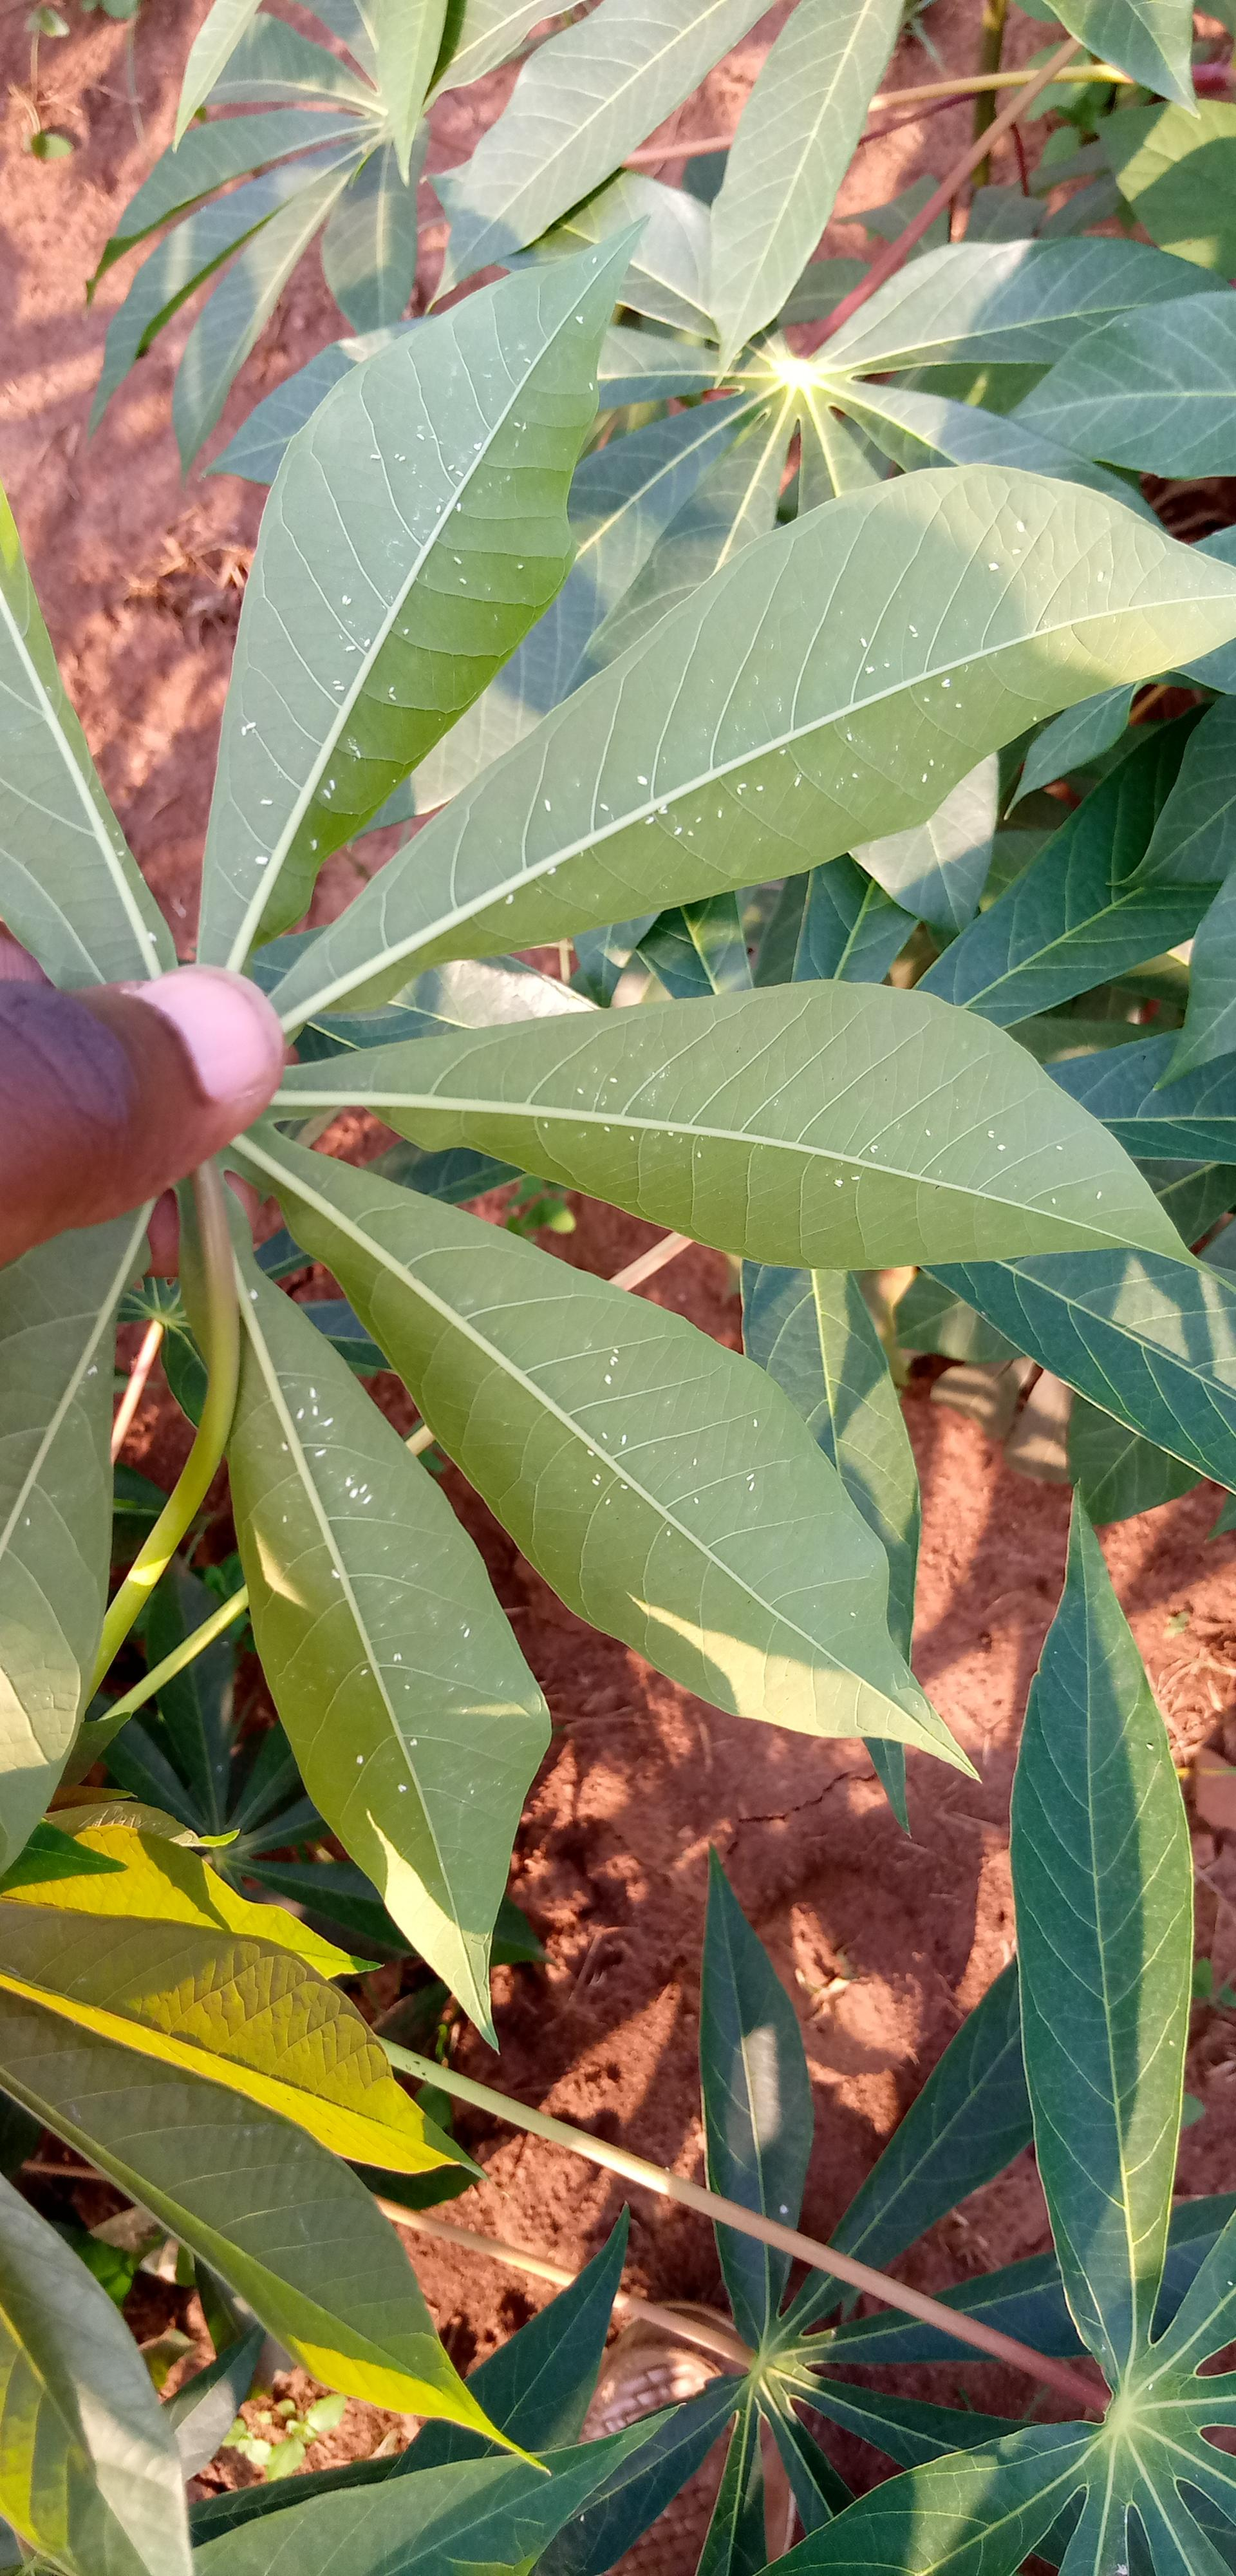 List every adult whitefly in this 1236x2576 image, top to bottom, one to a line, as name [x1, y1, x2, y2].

whitefly [590, 256, 599, 264]
whitefly [574, 314, 585, 325]
whitefly [523, 357, 532, 365]
whitefly [588, 381, 595, 392]
whitefly [513, 421, 521, 428]
whitefly [521, 421, 528, 433]
whitefly [415, 432, 426, 441]
whitefly [473, 440, 483, 451]
whitefly [369, 453, 382, 460]
whitefly [393, 453, 400, 459]
whitefly [398, 455, 406, 462]
whitefly [447, 463, 455, 471]
whitefly [454, 469, 465, 478]
whitefly [455, 502, 463, 514]
whitefly [435, 503, 442, 514]
whitefly [1015, 518, 1027, 535]
whitefly [1011, 548, 1022, 556]
whitefly [452, 555, 464, 565]
whitefly [988, 561, 1000, 572]
whitefly [516, 563, 525, 570]
whitefly [1096, 570, 1105, 583]
whitefly [458, 578, 467, 585]
whitefly [341, 594, 348, 605]
whitefly [346, 598, 352, 605]
whitefly [907, 623, 917, 633]
whitefly [402, 627, 411, 636]
whitefly [911, 632, 921, 639]
whitefly [859, 636, 868, 649]
whitefly [362, 638, 372, 648]
whitefly [343, 644, 357, 653]
whitefly [883, 662, 891, 669]
whitefly [863, 665, 877, 674]
whitefly [941, 678, 951, 690]
whitefly [332, 679, 342, 685]
whitefly [334, 685, 346, 692]
whitefly [388, 685, 396, 694]
whitefly [388, 693, 397, 702]
whitefly [922, 696, 931, 703]
whitefly [954, 703, 964, 710]
whitefly [1031, 715, 1038, 722]
whitefly [247, 721, 257, 730]
whitefly [240, 724, 247, 737]
whitefly [845, 731, 854, 743]
whitefly [347, 743, 359, 751]
whitefly [778, 747, 787, 757]
whitefly [355, 750, 362, 759]
whitefly [928, 758, 936, 767]
whitefly [850, 772, 859, 779]
whitefly [921, 772, 929, 784]
whitefly [635, 775, 649, 787]
whitefly [793, 775, 801, 788]
whitefly [328, 779, 336, 791]
whitefly [737, 782, 747, 790]
whitefly [755, 784, 764, 793]
whitefly [736, 786, 743, 797]
whitefly [323, 788, 332, 800]
whitefly [542, 797, 554, 812]
whitefly [259, 798, 274, 806]
whitefly [598, 802, 610, 813]
whitefly [657, 806, 671, 815]
whitefly [715, 808, 724, 820]
whitefly [644, 815, 655, 826]
whitefly [694, 816, 702, 824]
whitefly [672, 826, 684, 837]
whitefly [687, 829, 695, 837]
whitefly [309, 838, 320, 851]
whitefly [116, 849, 126, 858]
whitefly [252, 853, 270, 867]
whitefly [545, 867, 557, 877]
whitefly [504, 892, 516, 905]
whitefly [608, 1077, 619, 1084]
whitefly [576, 1086, 586, 1096]
whitefly [543, 1121, 549, 1129]
whitefly [602, 1124, 612, 1133]
whitefly [924, 1128, 932, 1137]
whitefly [987, 1130, 995, 1135]
whitefly [666, 1130, 676, 1139]
whitefly [987, 1133, 995, 1139]
whitefly [628, 1133, 637, 1142]
whitefly [996, 1143, 1007, 1151]
whitefly [1054, 1143, 1065, 1152]
whitefly [872, 1145, 879, 1150]
whitefly [870, 1147, 875, 1154]
whitefly [695, 1150, 703, 1159]
whitefly [850, 1174, 861, 1182]
whitefly [834, 1179, 843, 1184]
whitefly [834, 1182, 843, 1188]
whitefly [1094, 1189, 1103, 1201]
whitefly [1050, 1197, 1058, 1205]
whitefly [248, 1287, 262, 1303]
whitefly [612, 1347, 621, 1354]
whitefly [610, 1356, 619, 1363]
whitefly [609, 1358, 615, 1367]
whitefly [84, 1363, 100, 1377]
whitefly [605, 1374, 612, 1381]
whitefly [604, 1378, 612, 1385]
whitefly [308, 1385, 319, 1399]
whitefly [311, 1404, 320, 1417]
whitefly [295, 1405, 305, 1421]
whitefly [323, 1416, 335, 1427]
whitefly [752, 1416, 759, 1429]
whitefly [601, 1431, 610, 1440]
whitefly [620, 1434, 627, 1446]
whitefly [279, 1441, 291, 1452]
whitefly [314, 1448, 328, 1457]
whitefly [585, 1448, 595, 1457]
whitefly [691, 1457, 698, 1466]
whitefly [595, 1472, 602, 1481]
whitefly [745, 1472, 755, 1481]
whitefly [343, 1475, 354, 1487]
whitefly [592, 1478, 600, 1487]
whitefly [748, 1481, 756, 1492]
whitefly [360, 1483, 368, 1494]
whitefly [619, 1483, 629, 1492]
whitefly [348, 1487, 360, 1498]
whitefly [362, 1493, 373, 1505]
whitefly [693, 1495, 701, 1506]
whitefly [604, 1497, 612, 1506]
whitefly [281, 1513, 288, 1524]
whitefly [25, 1516, 32, 1528]
whitefly [666, 1529, 672, 1538]
whitefly [330, 1567, 341, 1580]
whitefly [849, 1611, 857, 1618]
whitefly [464, 1627, 471, 1639]
whitefly [397, 1652, 402, 1662]
whitefly [392, 1653, 397, 1663]
whitefly [359, 1667, 370, 1676]
whitefly [402, 1683, 412, 1692]
whitefly [407, 1737, 420, 1748]
whitefly [1144, 1741, 1154, 1752]
whitefly [354, 1753, 364, 1765]
whitefly [396, 1783, 407, 1794]
whitefly [1166, 2037, 1176, 2049]
whitefly [778, 2202, 789, 2217]
whitefly [1225, 2278, 1235, 2288]
whitefly [829, 2327, 837, 2336]
whitefly [1144, 2382, 1156, 2393]
whitefly [1113, 2562, 1130, 2576]